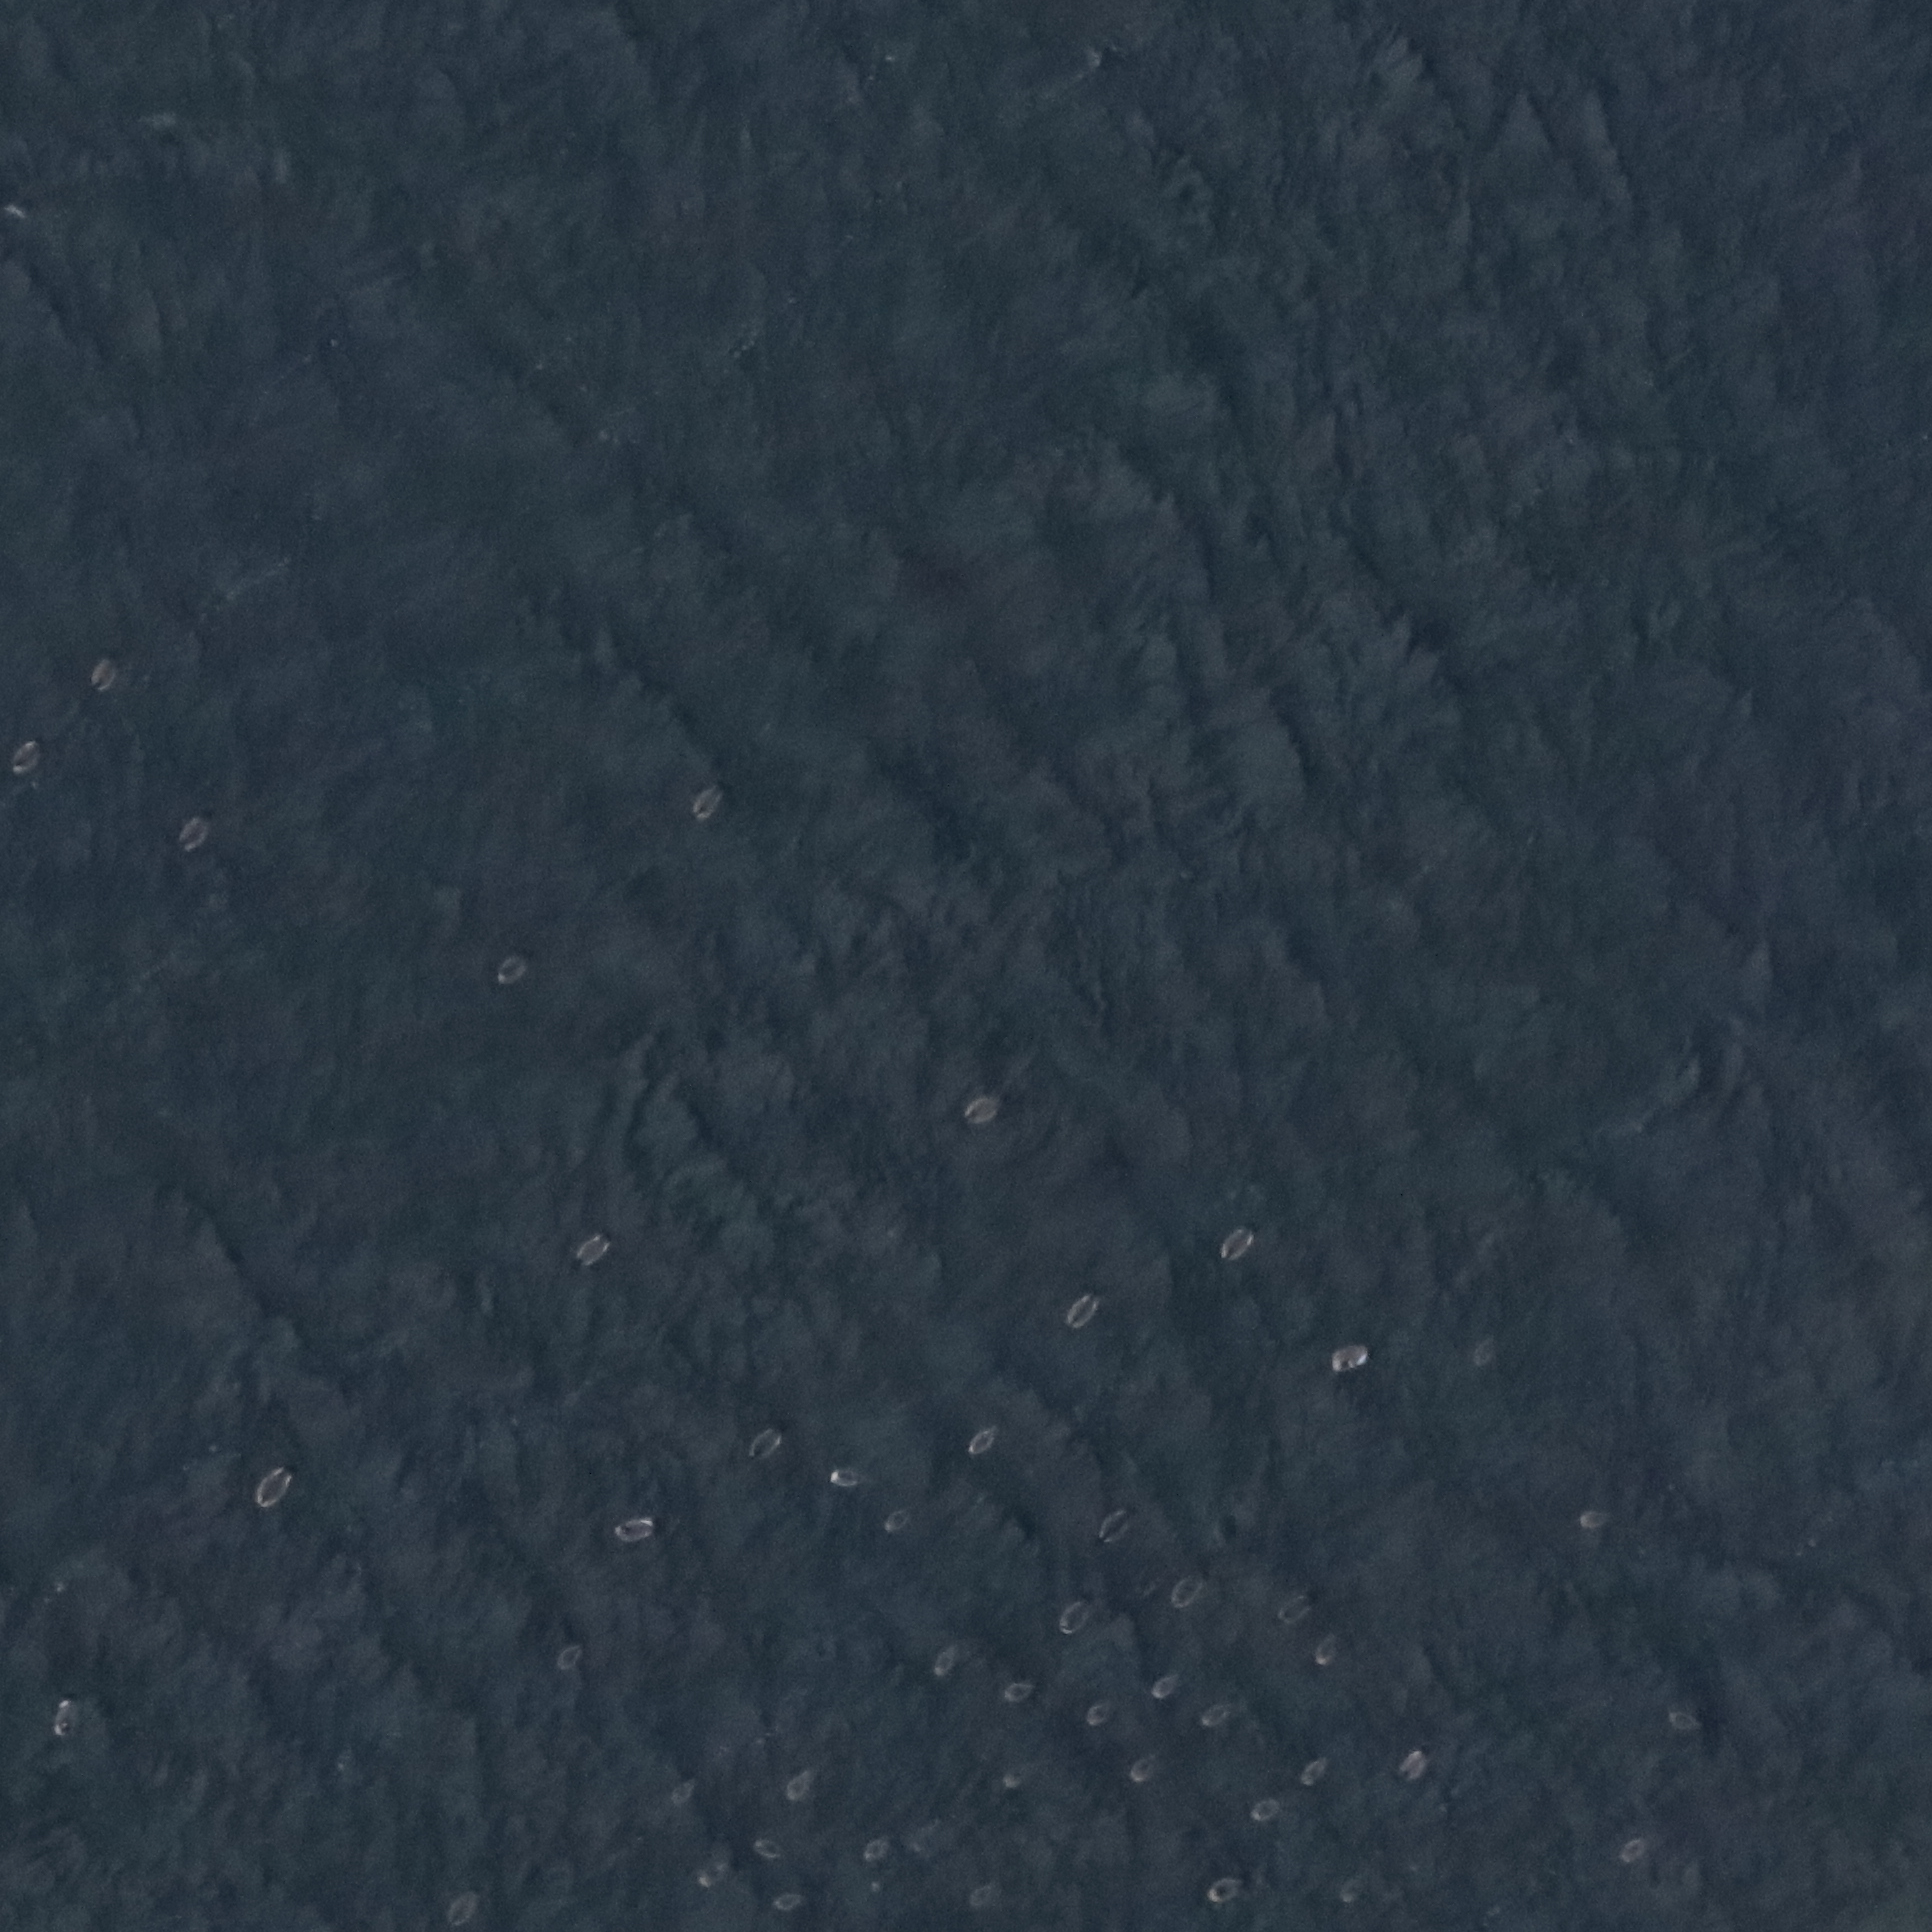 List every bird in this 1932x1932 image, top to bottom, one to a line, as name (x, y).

Canada goose (105, 674)
Canada goose (28, 756)
Canada goose (711, 799)
Canada goose (195, 834)
Canada goose (509, 970)
Canada goose (984, 1109)
Canada goose (1236, 1244)
Canada goose (594, 1249)
Canada goose (1081, 1310)
other bird (1484, 1352)
Canada goose (1349, 1359)
Canada goose (769, 1442)
other bird (981, 1442)
other bird (847, 1476)
Canada goose (275, 1487)
other bird (900, 1520)
other bird (1599, 1523)
Canada goose (1113, 1527)
Canada goose (637, 1528)
Canada goose (1181, 1593)
Canada goose (1294, 1608)
Canada goose (1077, 1618)
other bird (1322, 1651)
other bird (570, 1658)
other bird (945, 1663)
other bird (1162, 1688)
other bird (1020, 1693)
other bird (1095, 1717)
other bird (1216, 1717)
Canada goose (65, 1718)
other bird (1677, 1721)
Canada goose (1412, 1767)
other bird (1140, 1771)
other bird (1318, 1774)
other bird (1020, 1777)
other bird (801, 1790)
other bird (684, 1793)
other bird (1262, 1807)
other bird (875, 1848)
other bird (768, 1849)
other bird (1634, 1853)
other bird (716, 1873)
other bird (1351, 1887)
Canada goose (1226, 1890)
other bird (982, 1898)
other bird (785, 1900)
Canada goose (461, 1916)